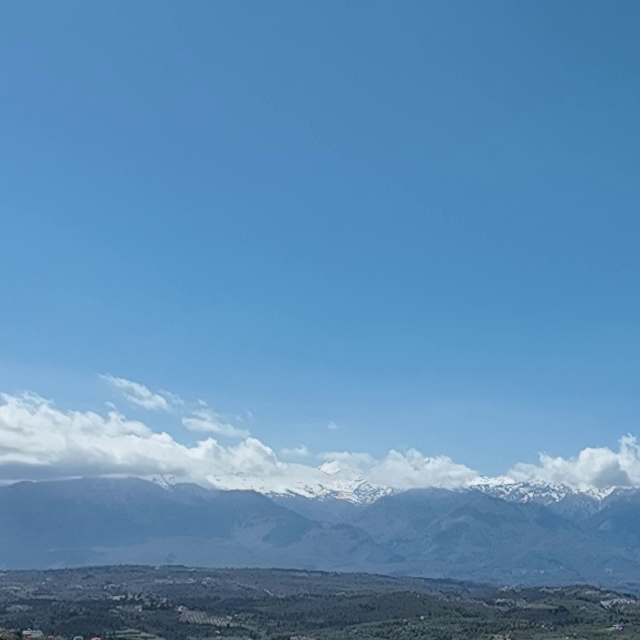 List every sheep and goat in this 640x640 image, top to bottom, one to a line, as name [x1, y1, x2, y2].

None